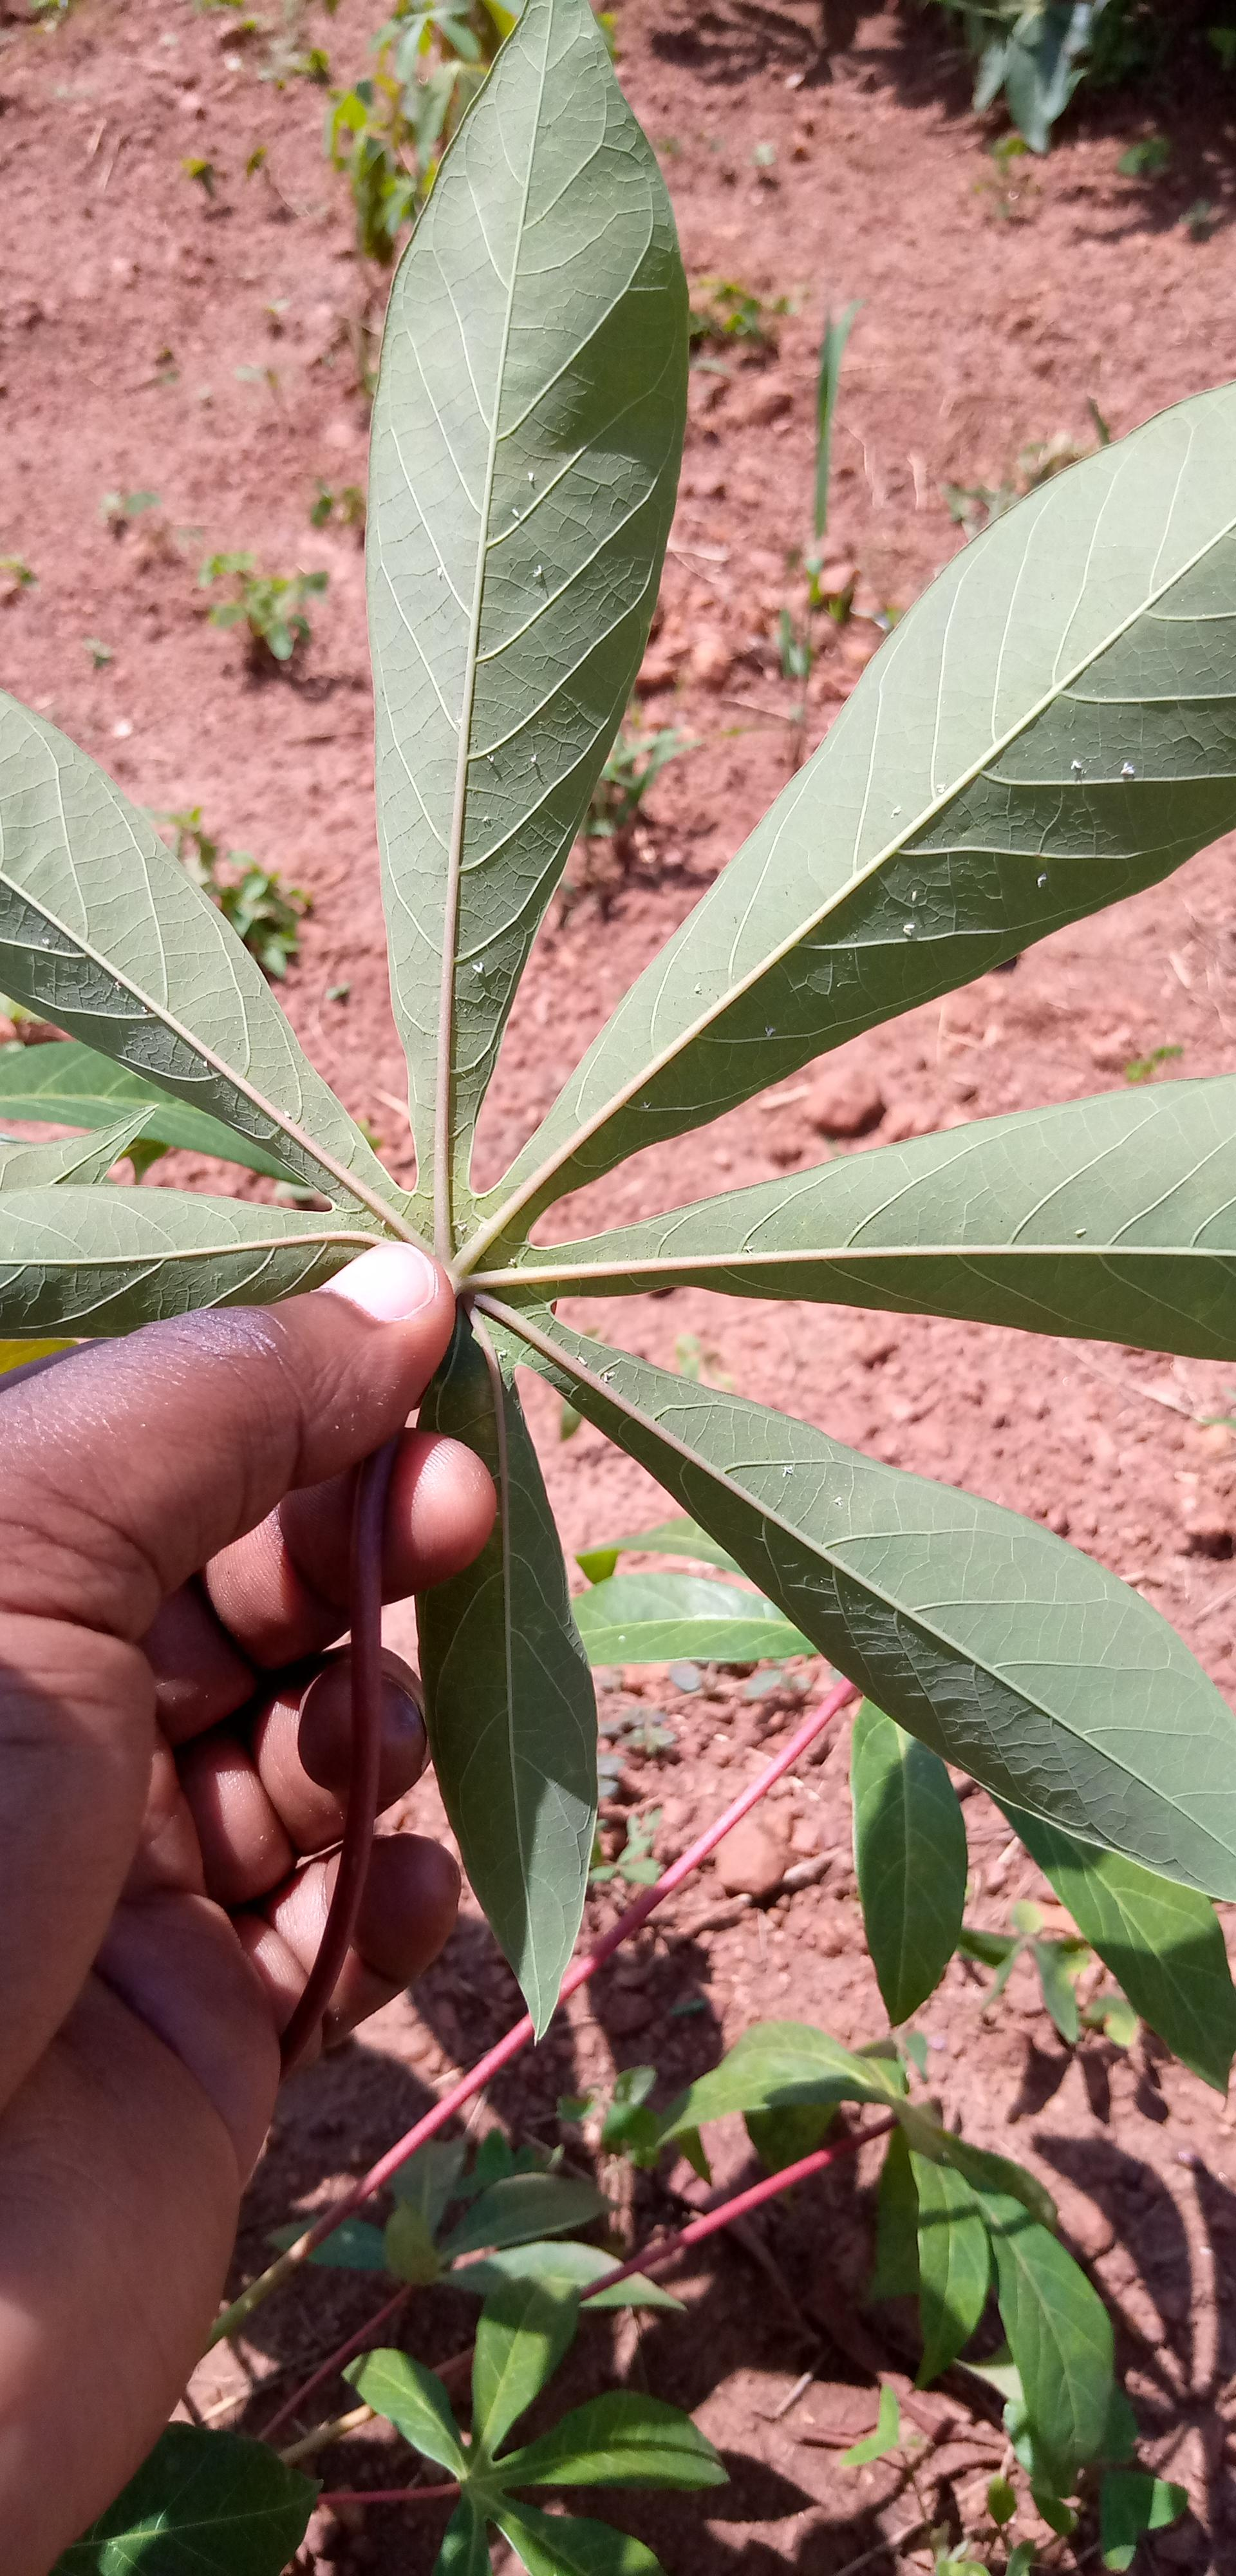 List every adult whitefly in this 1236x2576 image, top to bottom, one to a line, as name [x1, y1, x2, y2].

whitefly [516, 464, 542, 488]
whitefly [505, 502, 521, 523]
whitefly [532, 561, 547, 583]
whitefly [431, 563, 447, 583]
whitefly [473, 738, 503, 775]
whitefly [525, 746, 542, 778]
whitefly [1062, 752, 1090, 773]
whitefly [1111, 761, 1139, 782]
whitefly [937, 780, 949, 799]
whitefly [883, 800, 909, 823]
whitefly [476, 806, 497, 825]
whitefly [1033, 865, 1052, 896]
whitefly [901, 887, 926, 912]
whitefly [892, 921, 928, 945]
whitefly [30, 933, 55, 954]
whitefly [462, 954, 491, 981]
whitefly [100, 969, 124, 998]
whitefly [684, 977, 710, 998]
whitefly [131, 990, 154, 1025]
whitefly [756, 1020, 778, 1045]
whitefly [194, 1057, 216, 1079]
whitefly [633, 1097, 659, 1113]
whitefly [263, 1110, 305, 1135]
whitefly [444, 1206, 481, 1253]
whitefly [376, 1213, 389, 1235]
whitefly [1064, 1215, 1097, 1244]
whitefly [730, 1231, 758, 1265]
whitefly [500, 1250, 521, 1276]
whitefly [495, 1340, 523, 1370]
whitefly [568, 1345, 594, 1373]
whitefly [594, 1365, 622, 1396]
whitefly [777, 1457, 801, 1492]
whitefly [832, 1493, 848, 1509]